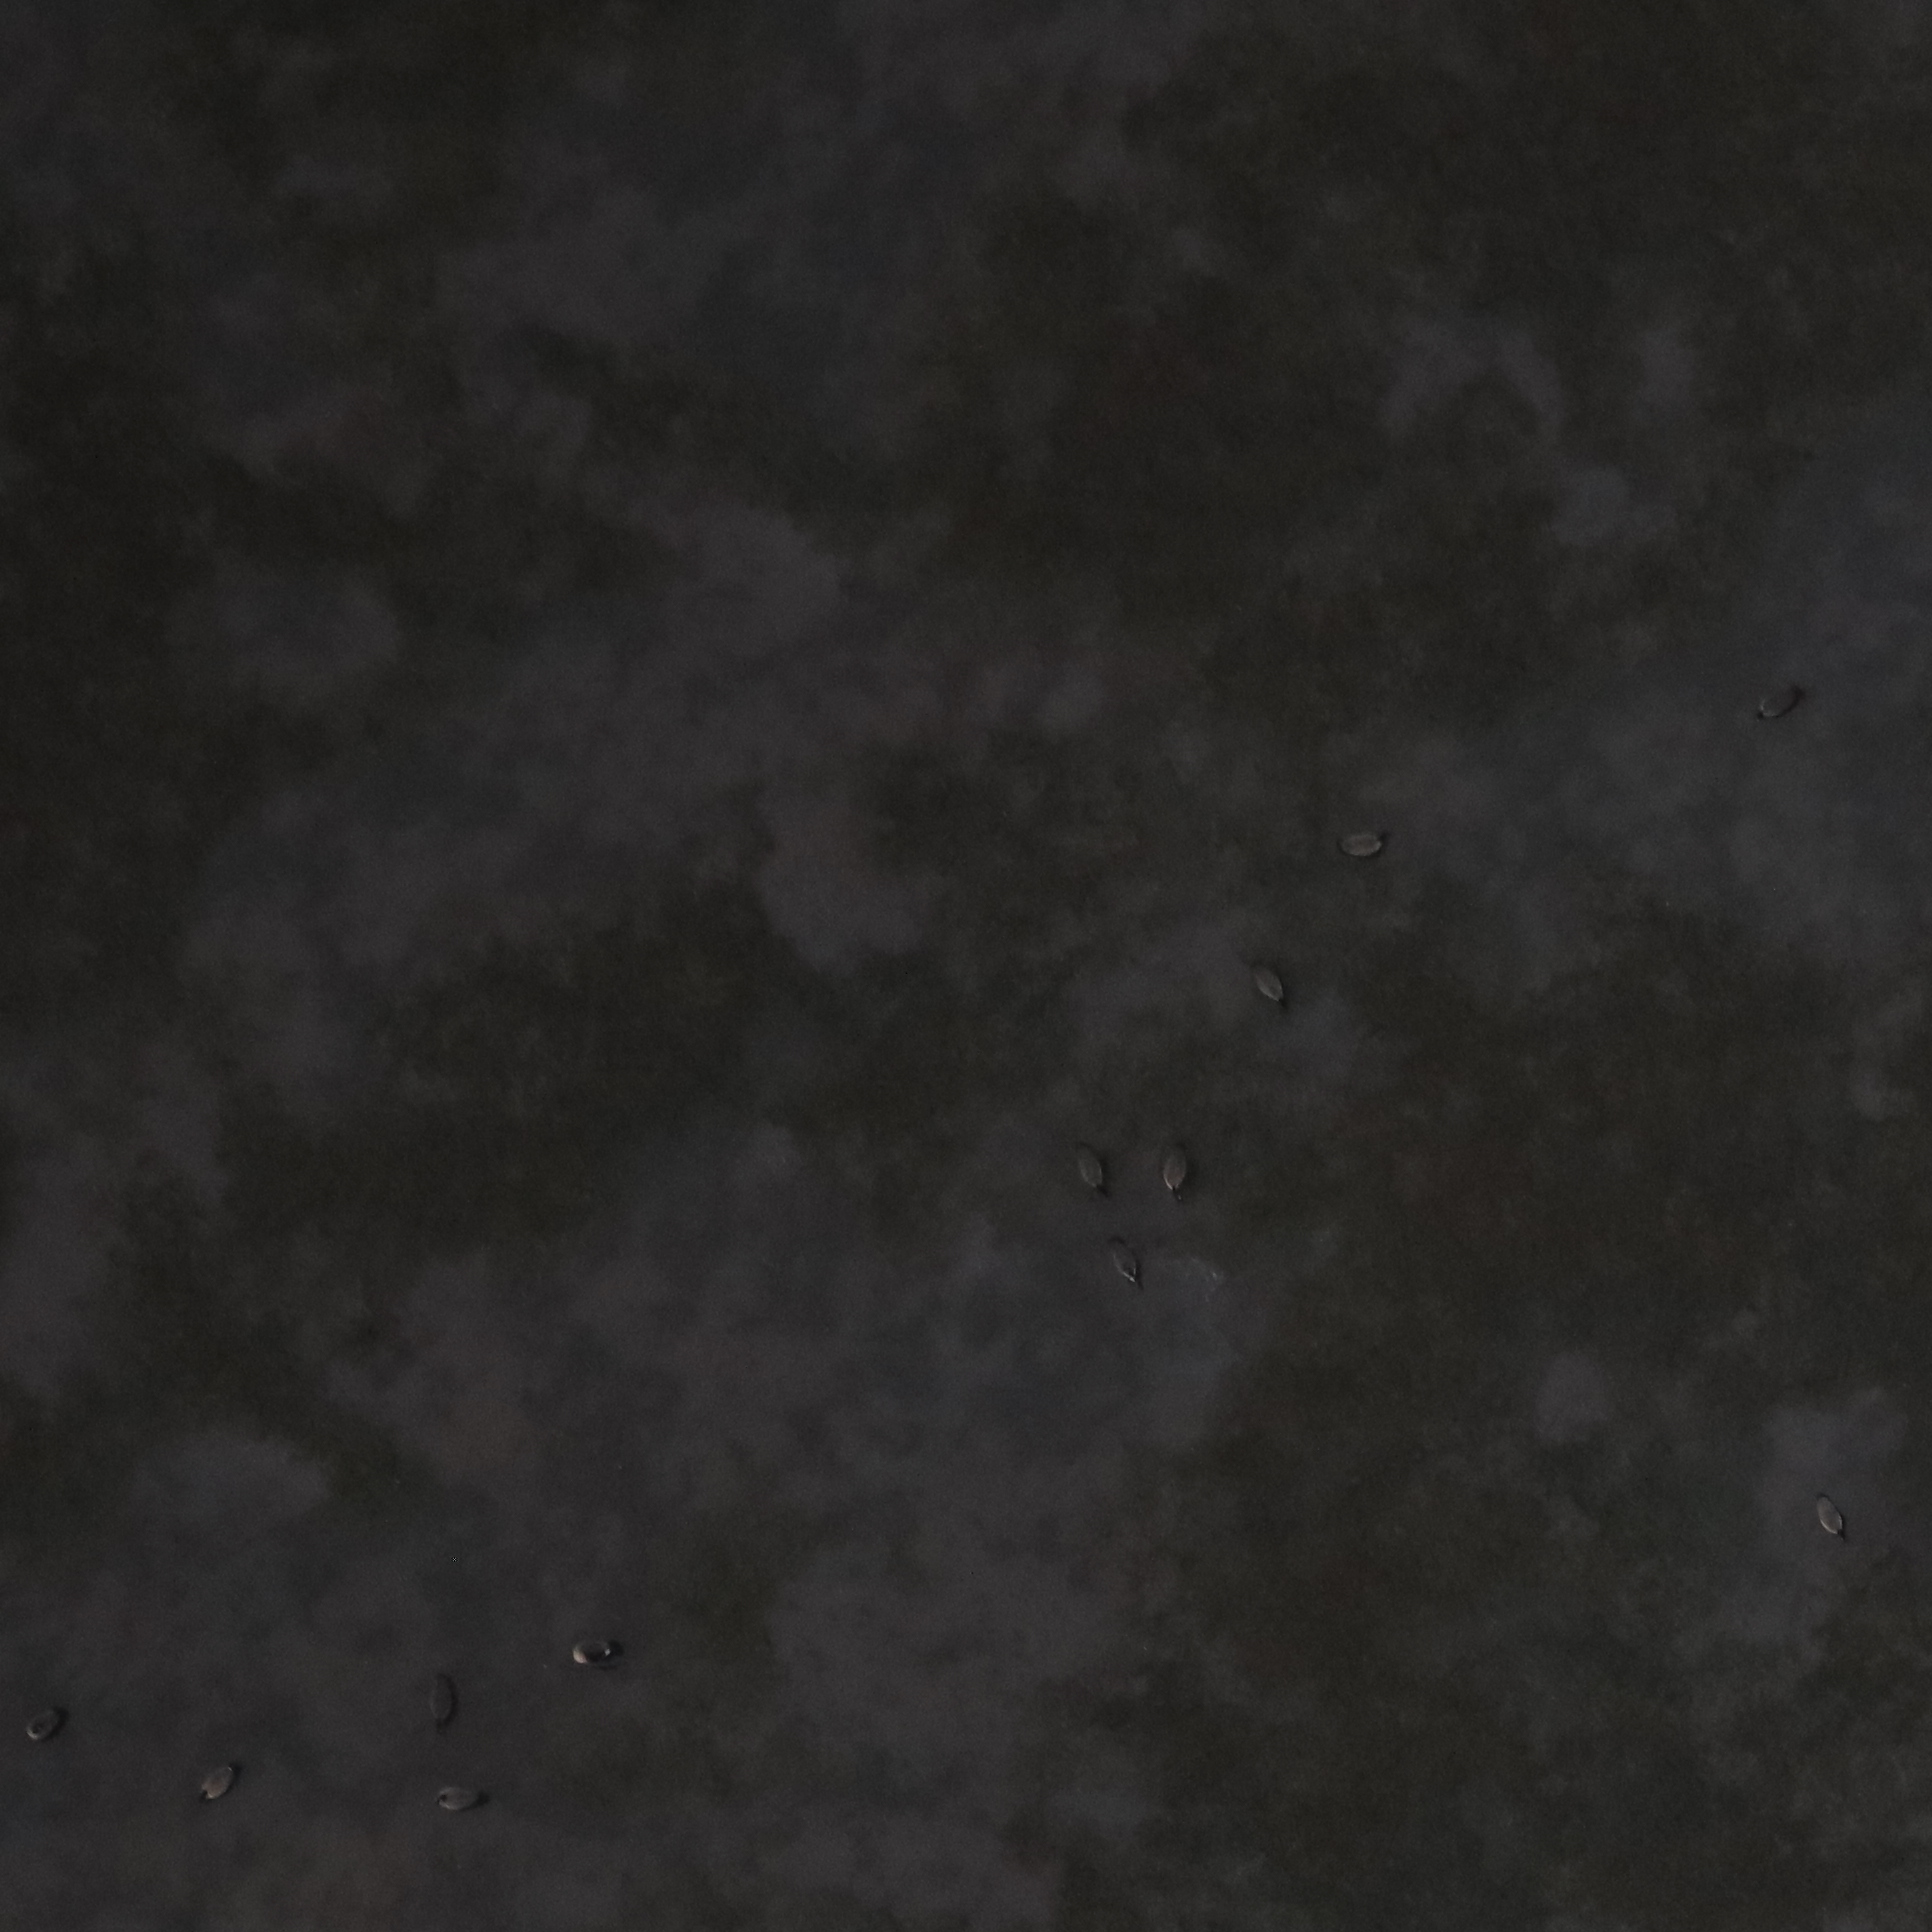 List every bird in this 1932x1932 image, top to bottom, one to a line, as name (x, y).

Canada goose (1782, 701)
Canada goose (1361, 842)
Canada goose (1268, 982)
Canada goose (1089, 1166)
Canada goose (1175, 1170)
Canada goose (1123, 1262)
Canada goose (1830, 1515)
Canada goose (590, 1652)
Canada goose (441, 1703)
Canada goose (45, 1723)
Canada goose (217, 1781)
Canada goose (459, 1799)